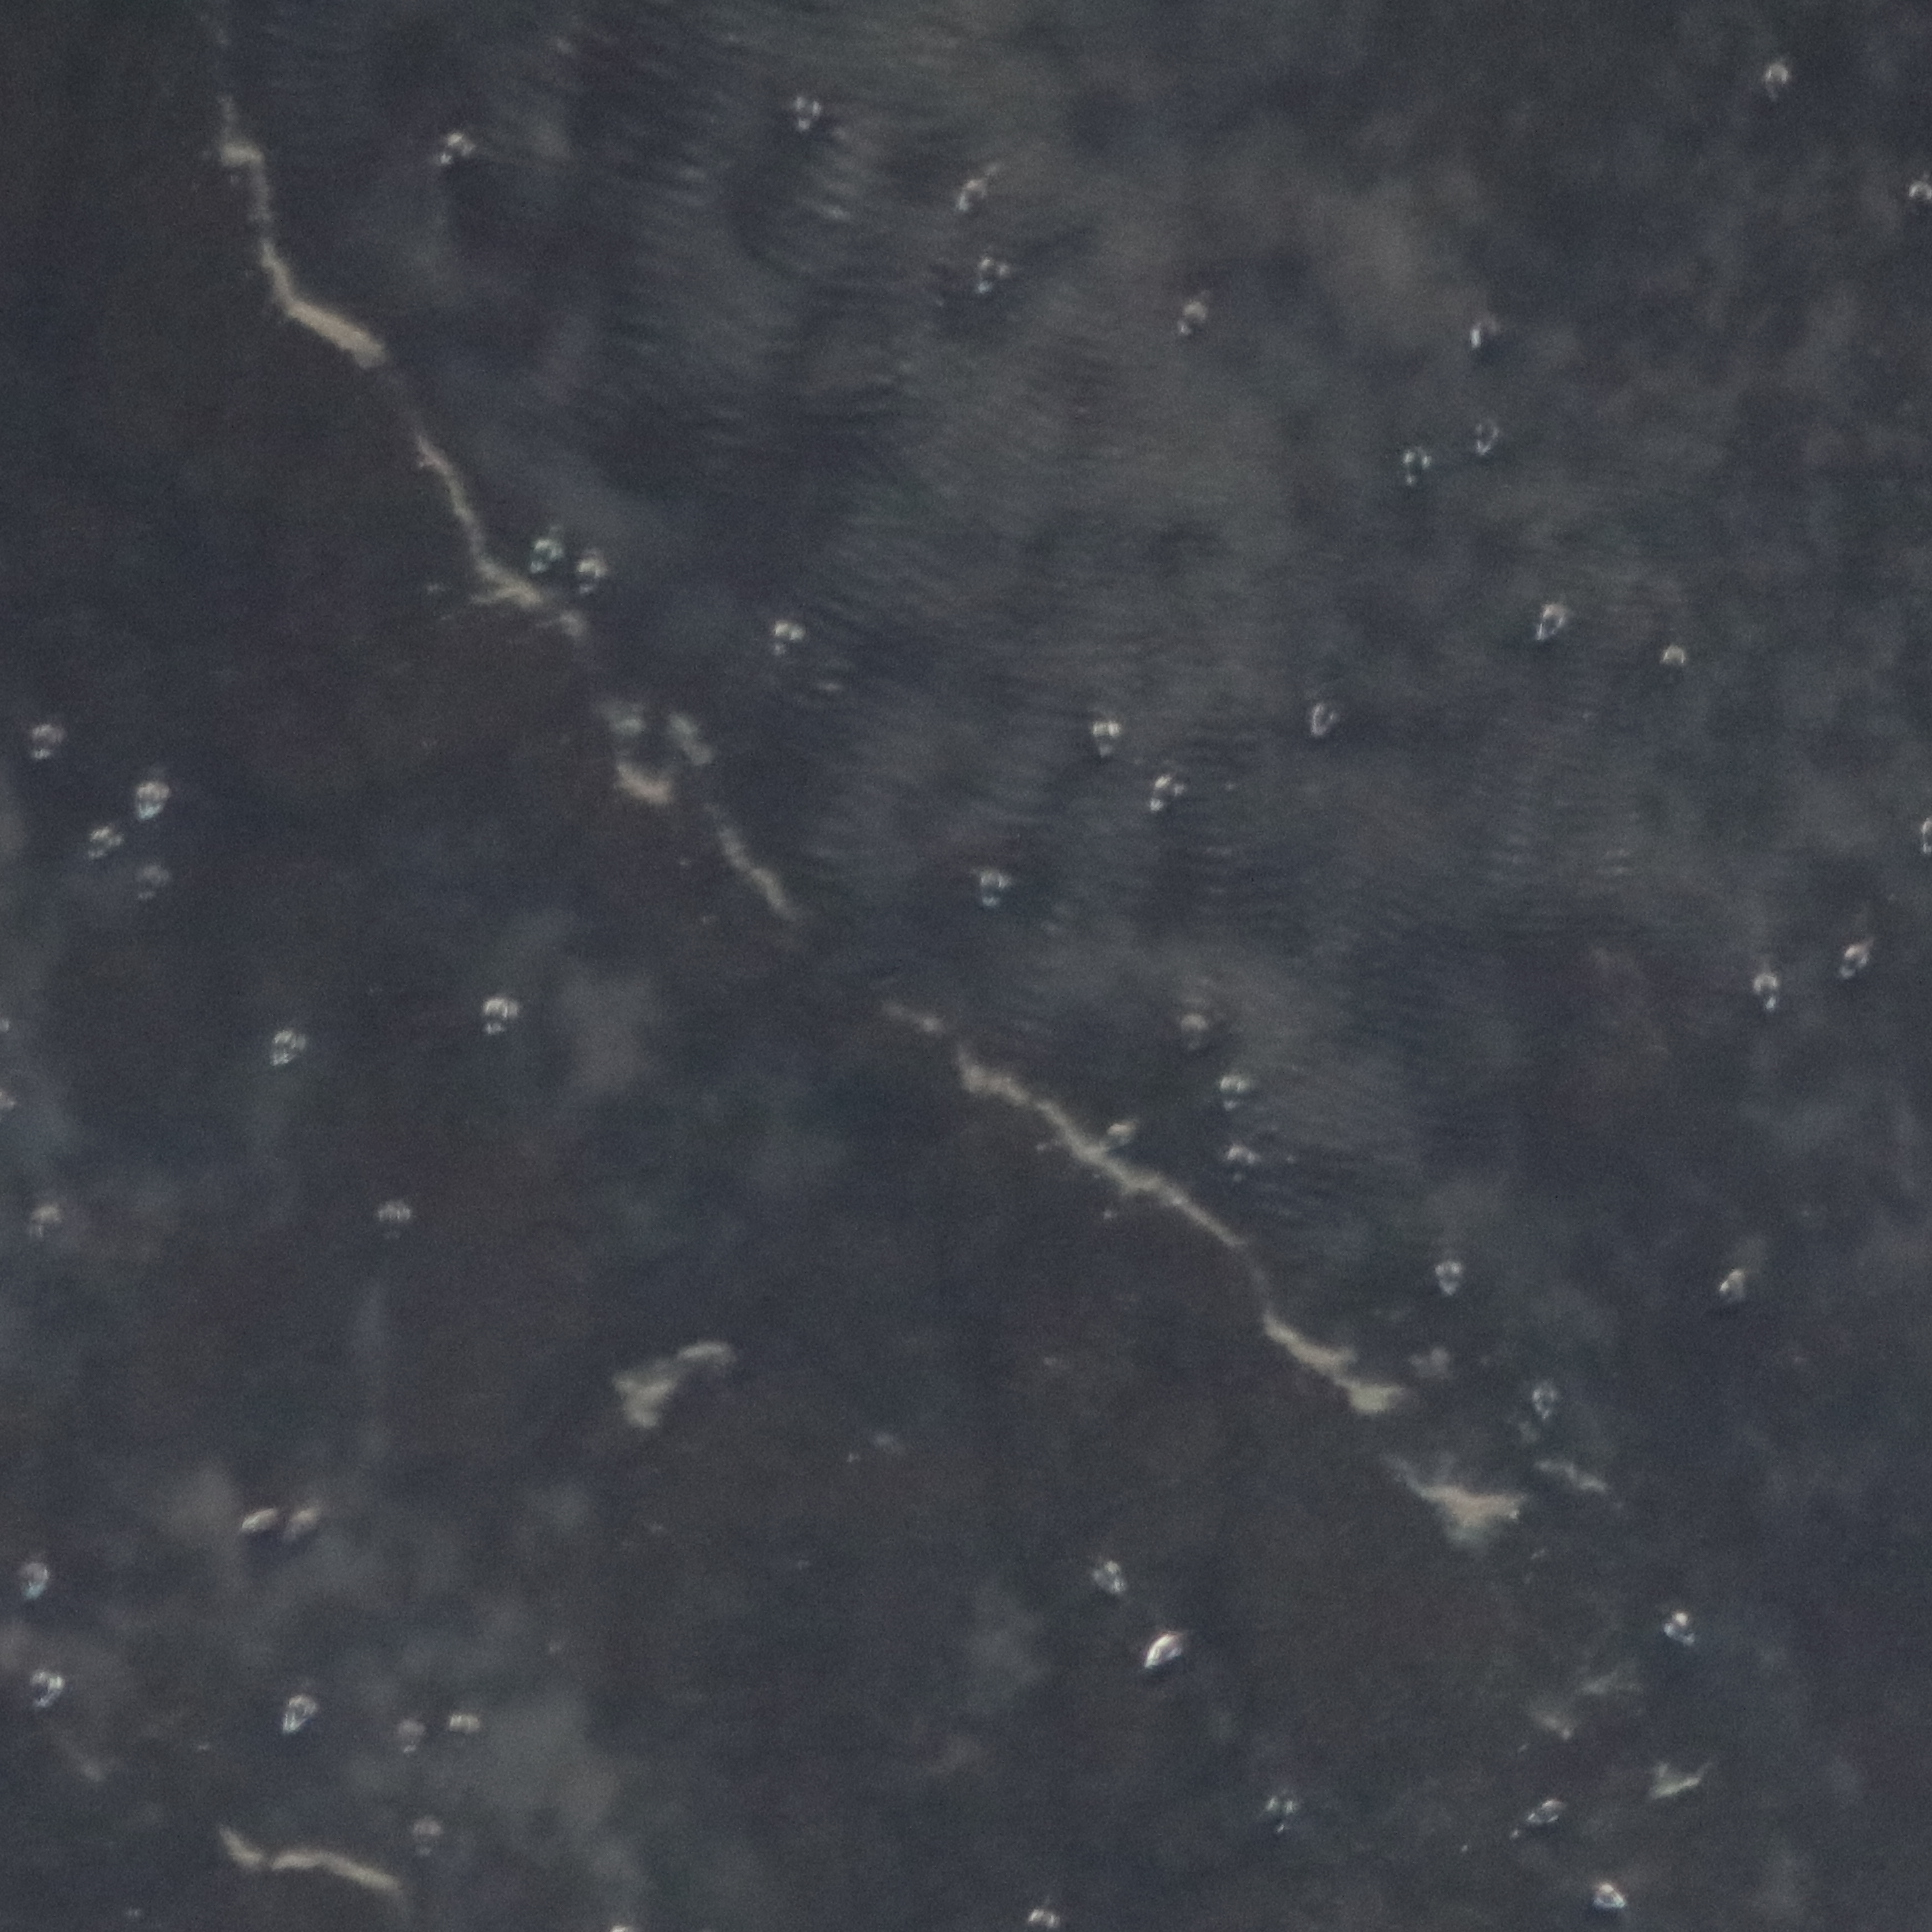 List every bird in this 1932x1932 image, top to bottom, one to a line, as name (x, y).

brant (1780, 74)
brant (803, 105)
brant (454, 150)
brant (971, 195)
brant (1925, 195)
brant (993, 270)
brant (1191, 312)
brant (1485, 324)
brant (1487, 440)
brant (1411, 469)
brant (542, 544)
brant (585, 571)
brant (1554, 619)
brant (780, 645)
brant (1680, 662)
brant (1323, 716)
brant (1106, 730)
brant (46, 736)
brant (1168, 786)
brant (153, 797)
brant (100, 847)
brant (154, 882)
brant (989, 887)
brant (1856, 955)
brant (1762, 990)
brant (504, 1006)
brant (1193, 1020)
brant (282, 1047)
brant (1227, 1089)
brant (1, 1105)
brant (1115, 1134)
brant (1240, 1154)
brant (50, 1215)
brant (396, 1222)
brant (1443, 1267)
brant (1728, 1298)
brant (1550, 1403)
brant (258, 1516)
brant (301, 1521)
brant (1112, 1569)
brant (37, 1575)
brant (1686, 1635)
brant (1162, 1657)
brant (51, 1680)
brant (301, 1707)
brant (466, 1725)
brant (405, 1730)
brant (1558, 1804)
brant (1278, 1815)
brant (423, 1839)
brant (1619, 1900)
brant (1042, 1924)